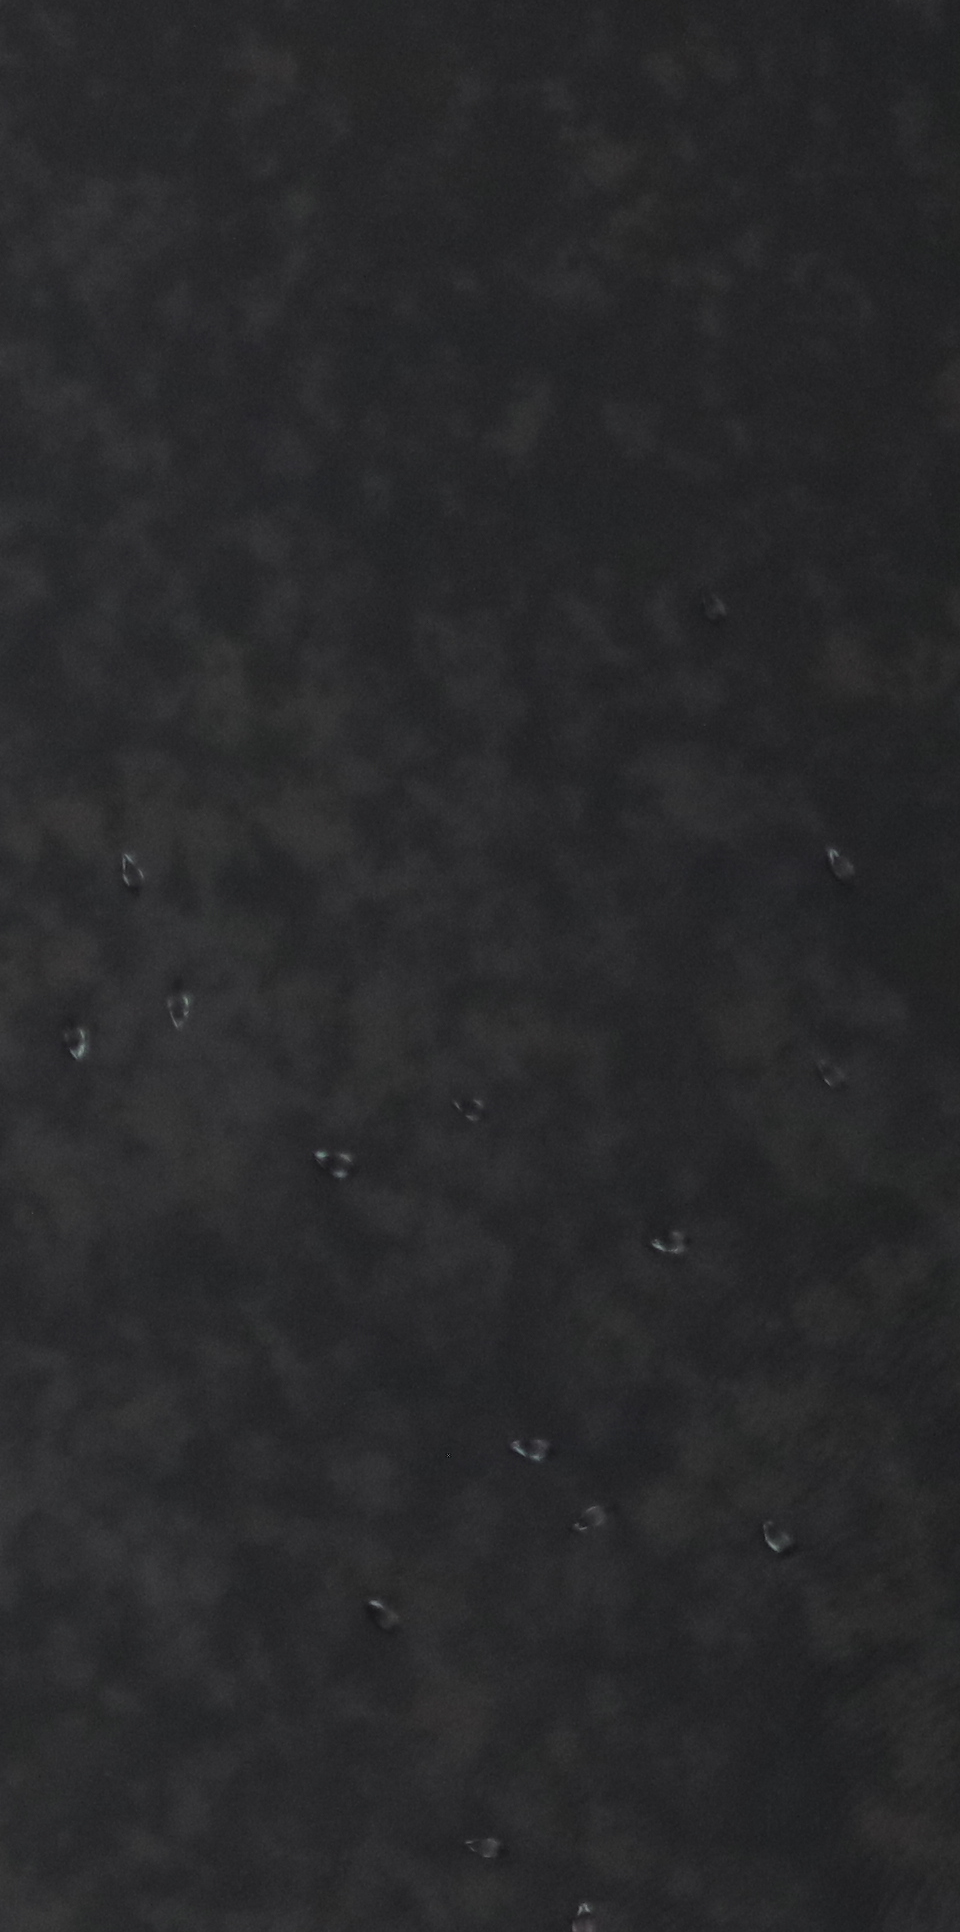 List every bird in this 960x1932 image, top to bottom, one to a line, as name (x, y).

brant (712, 614)
brant (843, 853)
brant (133, 875)
brant (174, 1004)
brant (74, 1041)
brant (833, 1074)
brant (474, 1108)
brant (334, 1163)
brant (669, 1241)
brant (531, 1446)
brant (591, 1516)
brant (779, 1538)
brant (387, 1615)
brant (490, 1851)
brant (584, 1927)